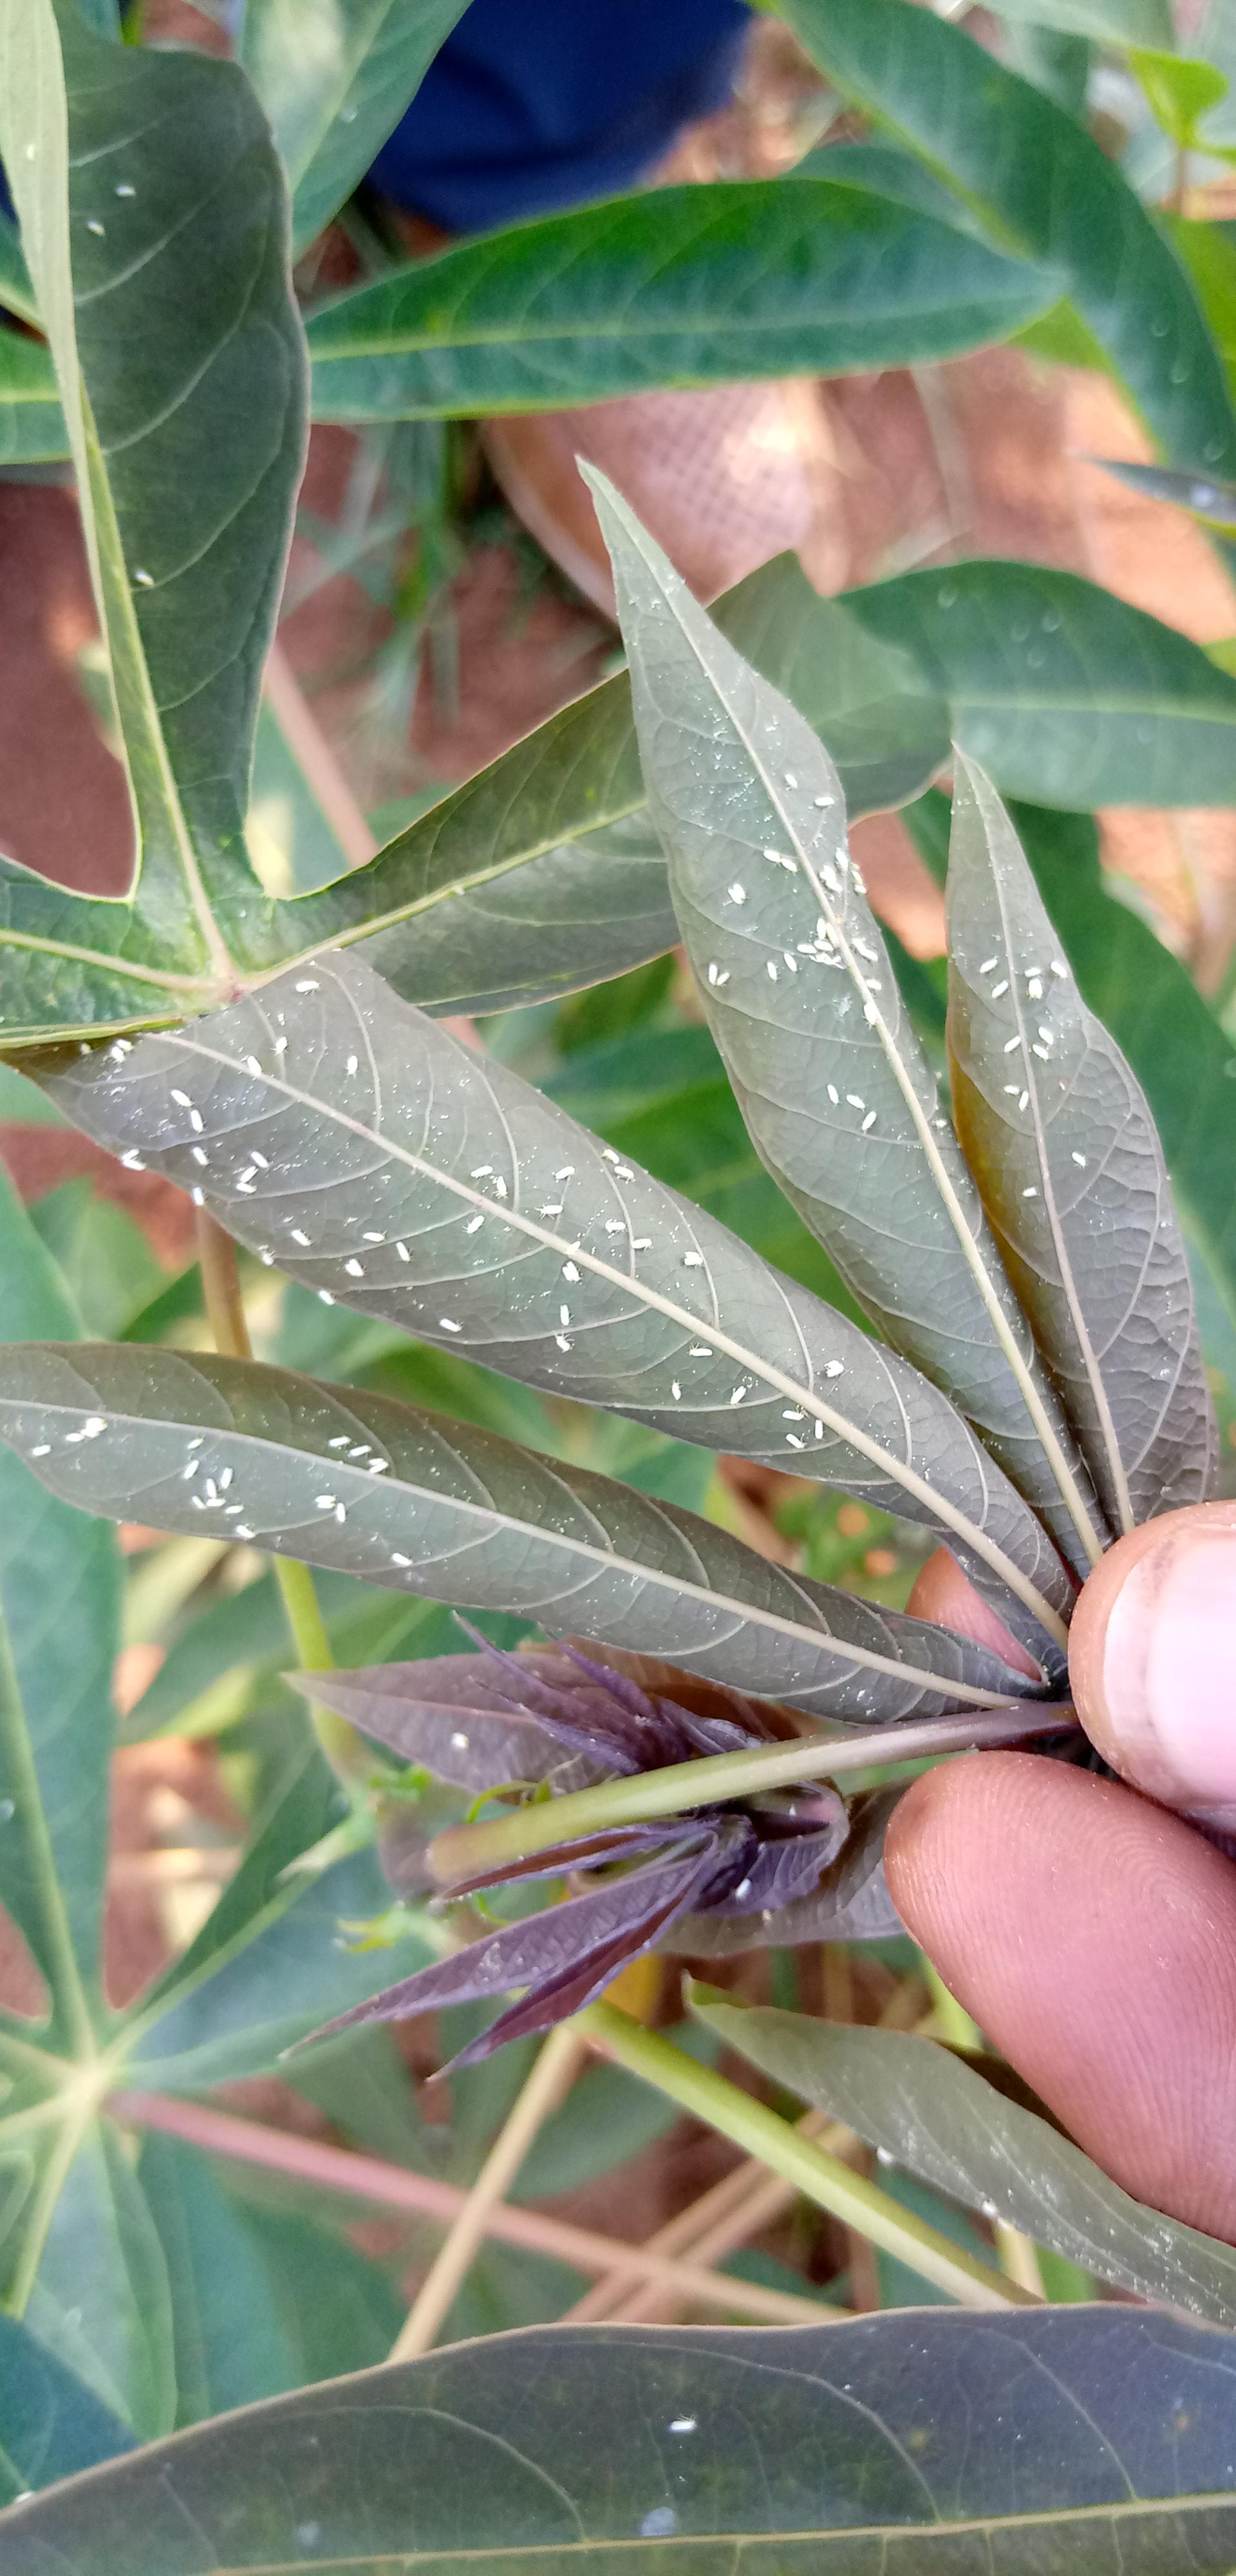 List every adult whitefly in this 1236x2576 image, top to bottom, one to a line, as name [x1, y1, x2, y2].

whitefly [113, 184, 138, 200]
whitefly [84, 219, 106, 237]
whitefly [134, 571, 157, 589]
whitefly [783, 772, 800, 791]
whitefly [812, 794, 836, 808]
whitefly [763, 849, 781, 863]
whitefly [834, 849, 848, 869]
whitefly [780, 858, 798, 874]
whitefly [815, 863, 838, 880]
whitefly [850, 869, 863, 884]
whitefly [825, 880, 843, 895]
whitefly [734, 883, 747, 900]
whitefly [853, 884, 868, 896]
whitefly [728, 889, 744, 905]
whitefly [816, 917, 829, 940]
whitefly [825, 923, 841, 949]
whitefly [852, 936, 866, 951]
whitefly [814, 940, 836, 953]
whitefly [796, 942, 816, 954]
whitefly [860, 948, 880, 963]
whitefly [782, 951, 801, 974]
whitefly [810, 952, 847, 971]
whitefly [979, 956, 999, 974]
whitefly [763, 959, 782, 981]
whitefly [1049, 960, 1071, 979]
whitefly [708, 963, 716, 987]
whitefly [1021, 963, 1044, 978]
whitefly [716, 971, 731, 988]
whitefly [1035, 976, 1045, 1002]
whitefly [864, 978, 885, 992]
whitefly [293, 978, 321, 993]
whitefly [991, 978, 1009, 1001]
whitefly [1027, 979, 1035, 999]
whitefly [863, 1003, 881, 1028]
whitefly [1037, 1025, 1056, 1045]
whitefly [274, 1034, 290, 1054]
whitefly [1001, 1035, 1023, 1053]
whitefly [115, 1037, 135, 1052]
whitefly [78, 1042, 93, 1056]
whitefly [1031, 1043, 1051, 1061]
whitefly [109, 1045, 125, 1062]
whitefly [346, 1053, 360, 1075]
whitefly [247, 1054, 265, 1077]
whitefly [825, 1082, 841, 1105]
whitefly [1002, 1083, 1021, 1096]
whitefly [169, 1088, 197, 1107]
whitefly [1017, 1090, 1031, 1111]
whitefly [845, 1093, 866, 1110]
whitefly [189, 1108, 207, 1135]
whitefly [859, 1111, 879, 1134]
whitefly [932, 1117, 948, 1132]
whitefly [190, 1145, 212, 1167]
whitefly [121, 1148, 141, 1160]
whitefly [601, 1148, 620, 1164]
whitefly [1069, 1148, 1089, 1170]
whitefly [248, 1150, 272, 1170]
whitefly [122, 1159, 147, 1172]
whitefly [468, 1162, 493, 1179]
whitefly [240, 1164, 257, 1182]
whitefly [613, 1164, 635, 1182]
whitefly [555, 1165, 576, 1182]
whitefly [495, 1175, 510, 1198]
whitefly [234, 1182, 259, 1195]
whitefly [189, 1184, 207, 1207]
whitefly [1019, 1184, 1040, 1200]
whitefly [537, 1202, 565, 1217]
whitefly [465, 1213, 487, 1235]
whitefly [604, 1218, 629, 1233]
whitefly [289, 1226, 314, 1249]
whitefly [361, 1229, 388, 1244]
whitefly [630, 1235, 652, 1251]
whitefly [394, 1239, 415, 1264]
whitefly [566, 1239, 582, 1255]
whitefly [683, 1248, 702, 1258]
whitefly [261, 1250, 277, 1267]
whitefly [683, 1257, 706, 1266]
whitefly [566, 1260, 581, 1282]
whitefly [561, 1265, 572, 1282]
whitefly [318, 1288, 337, 1307]
whitefly [558, 1302, 572, 1327]
whitefly [438, 1317, 463, 1335]
whitefly [554, 1334, 574, 1351]
whitefly [686, 1344, 714, 1359]
whitefly [827, 1359, 841, 1369]
whitefly [827, 1364, 845, 1379]
whitefly [669, 1379, 686, 1403]
whitefly [728, 1380, 747, 1407]
whitefly [781, 1408, 806, 1421]
whitefly [84, 1417, 105, 1423]
whitefly [813, 1417, 825, 1443]
whitefly [84, 1423, 108, 1432]
whitefly [80, 1428, 102, 1440]
whitefly [64, 1431, 85, 1444]
whitefly [783, 1432, 805, 1452]
whitefly [183, 1435, 206, 1450]
whitefly [328, 1435, 351, 1448]
whitefly [29, 1441, 55, 1459]
whitefly [350, 1444, 374, 1457]
whitefly [367, 1457, 385, 1465]
whitefly [183, 1458, 201, 1481]
whitefly [370, 1461, 389, 1475]
whitefly [220, 1466, 234, 1492]
whitefly [204, 1475, 219, 1499]
whitefly [191, 1493, 206, 1511]
whitefly [315, 1493, 336, 1502]
whitefly [205, 1496, 227, 1507]
whitefly [335, 1499, 349, 1524]
whitefly [317, 1501, 337, 1510]
whitefly [224, 1503, 244, 1515]
whitefly [235, 1521, 257, 1540]
whitefly [386, 1549, 420, 1571]
whitefly [446, 1728, 476, 1753]
whitefly [787, 1802, 801, 1820]
whitefly [733, 1875, 754, 1897]
whitefly [873, 2145, 893, 2166]
whitefly [980, 2195, 1000, 2218]
whitefly [665, 2414, 702, 2436]